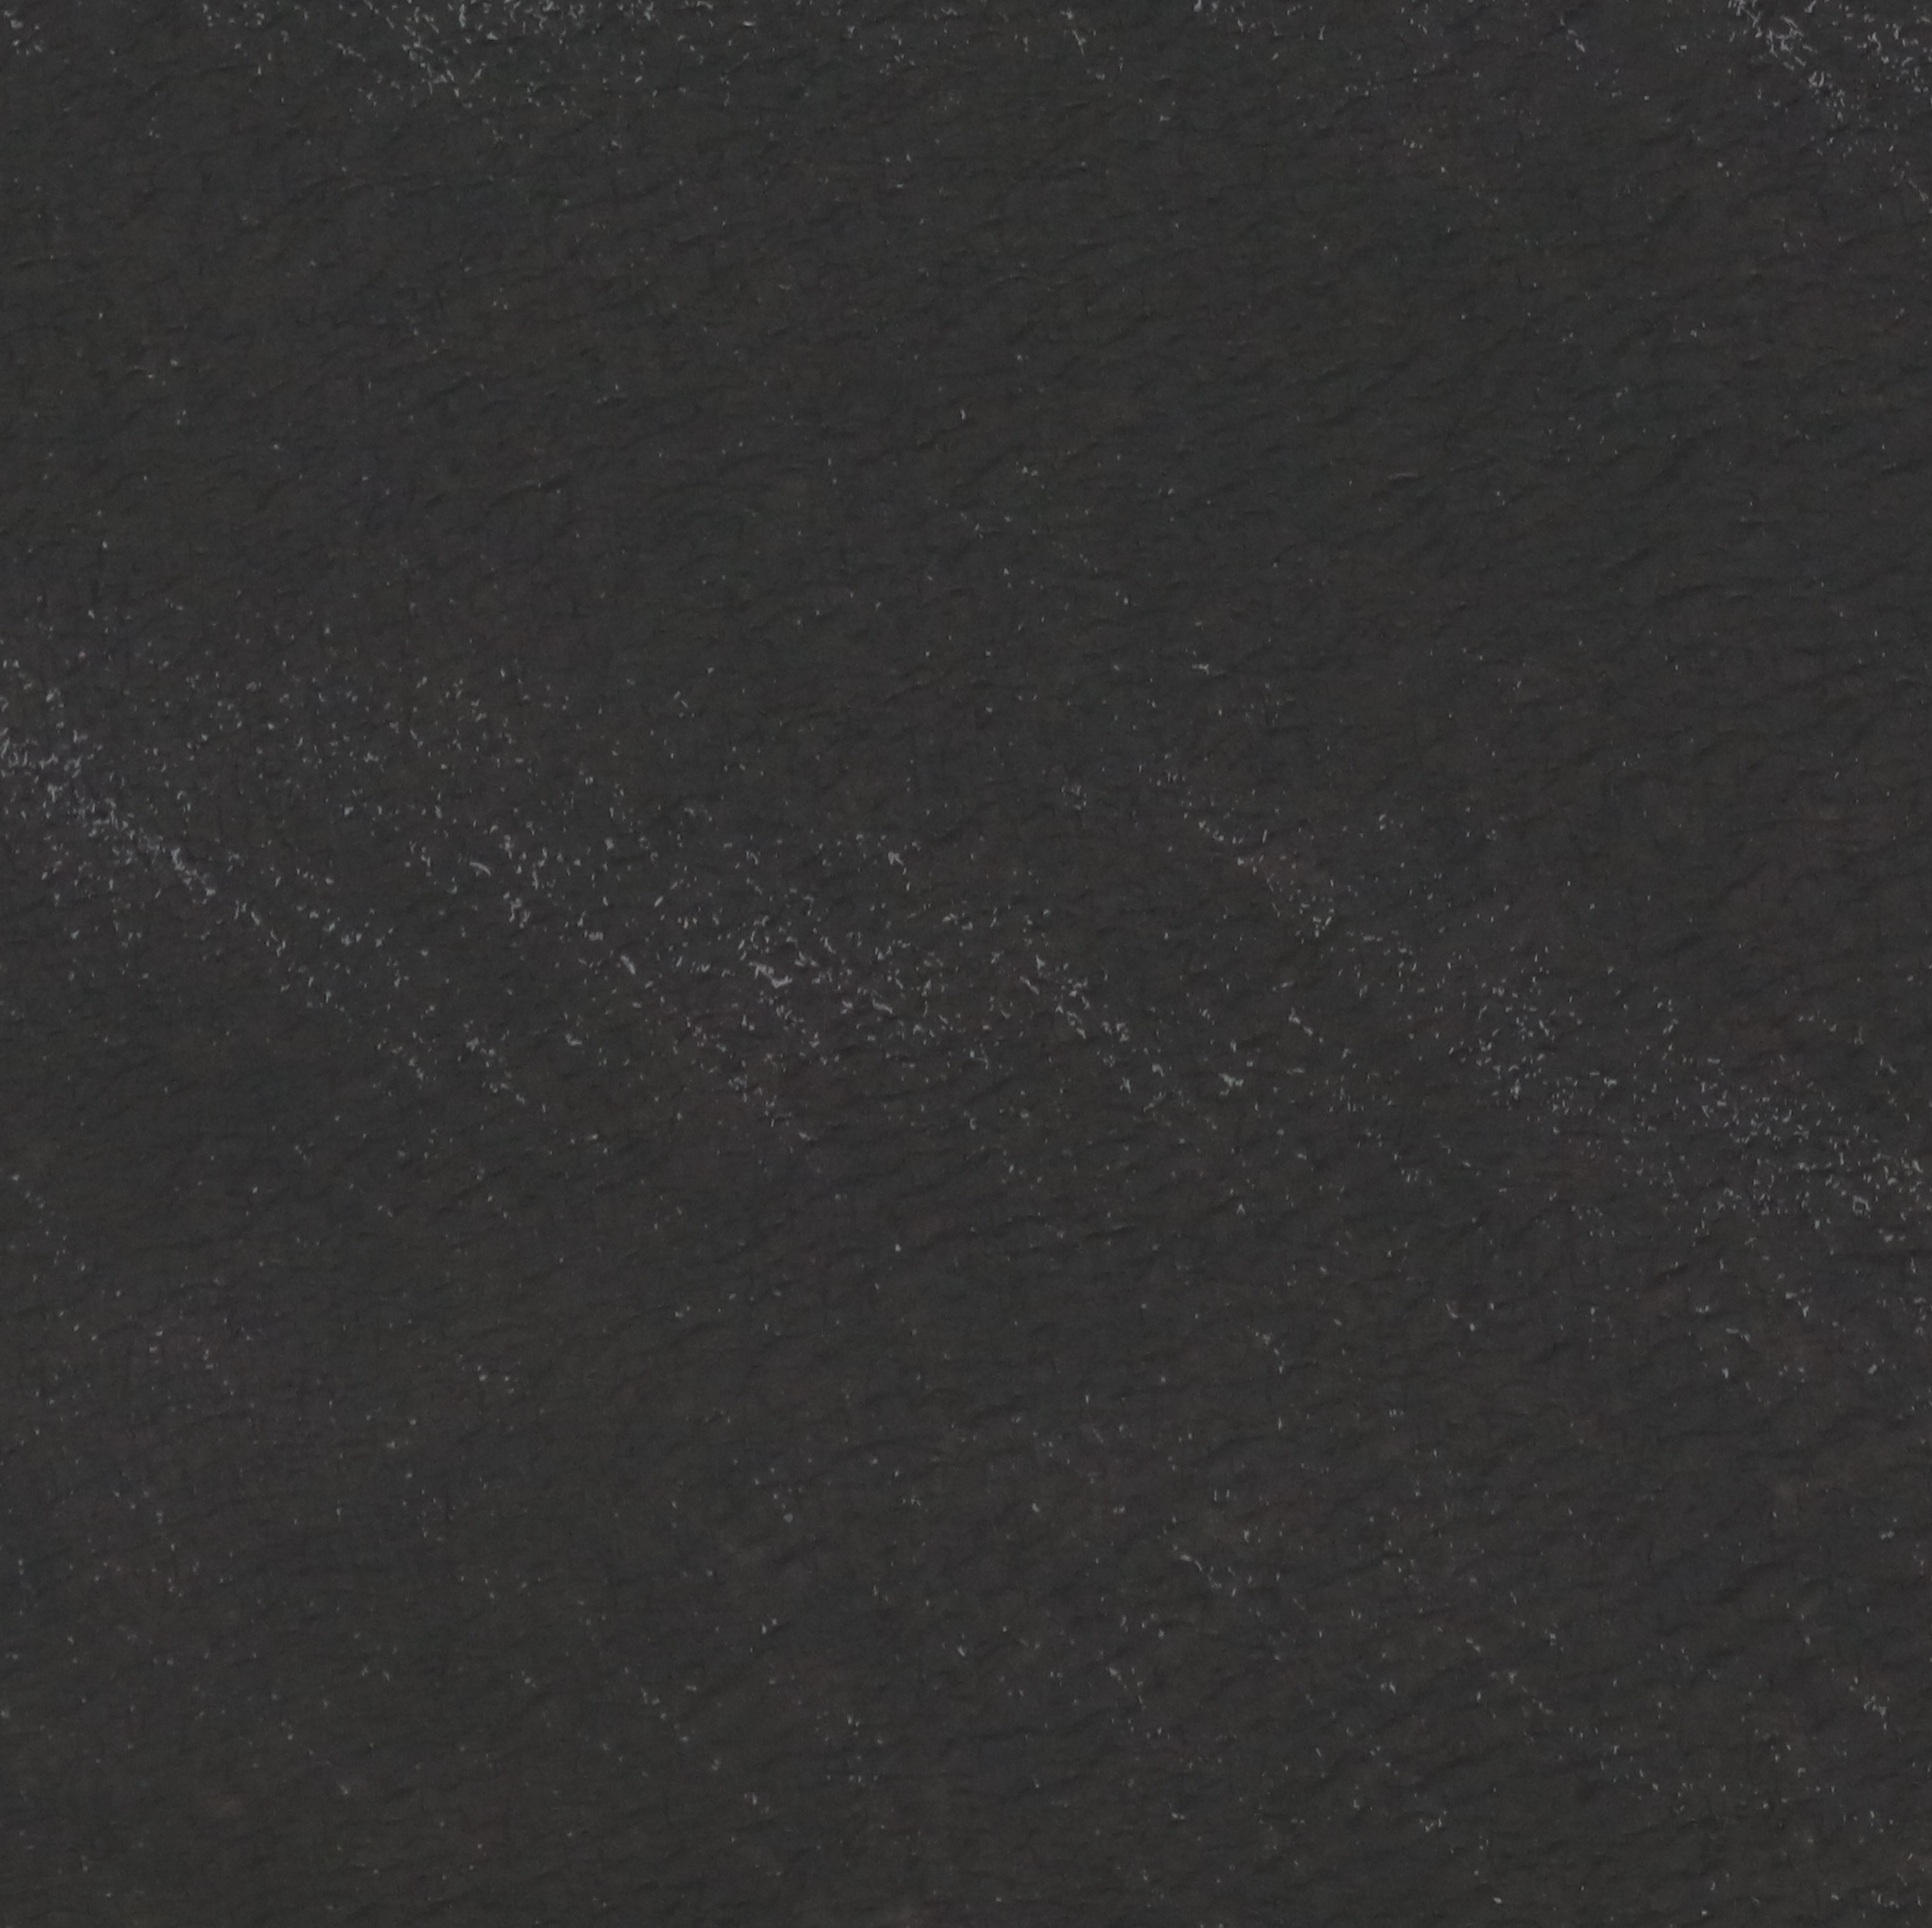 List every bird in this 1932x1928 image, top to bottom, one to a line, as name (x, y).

None